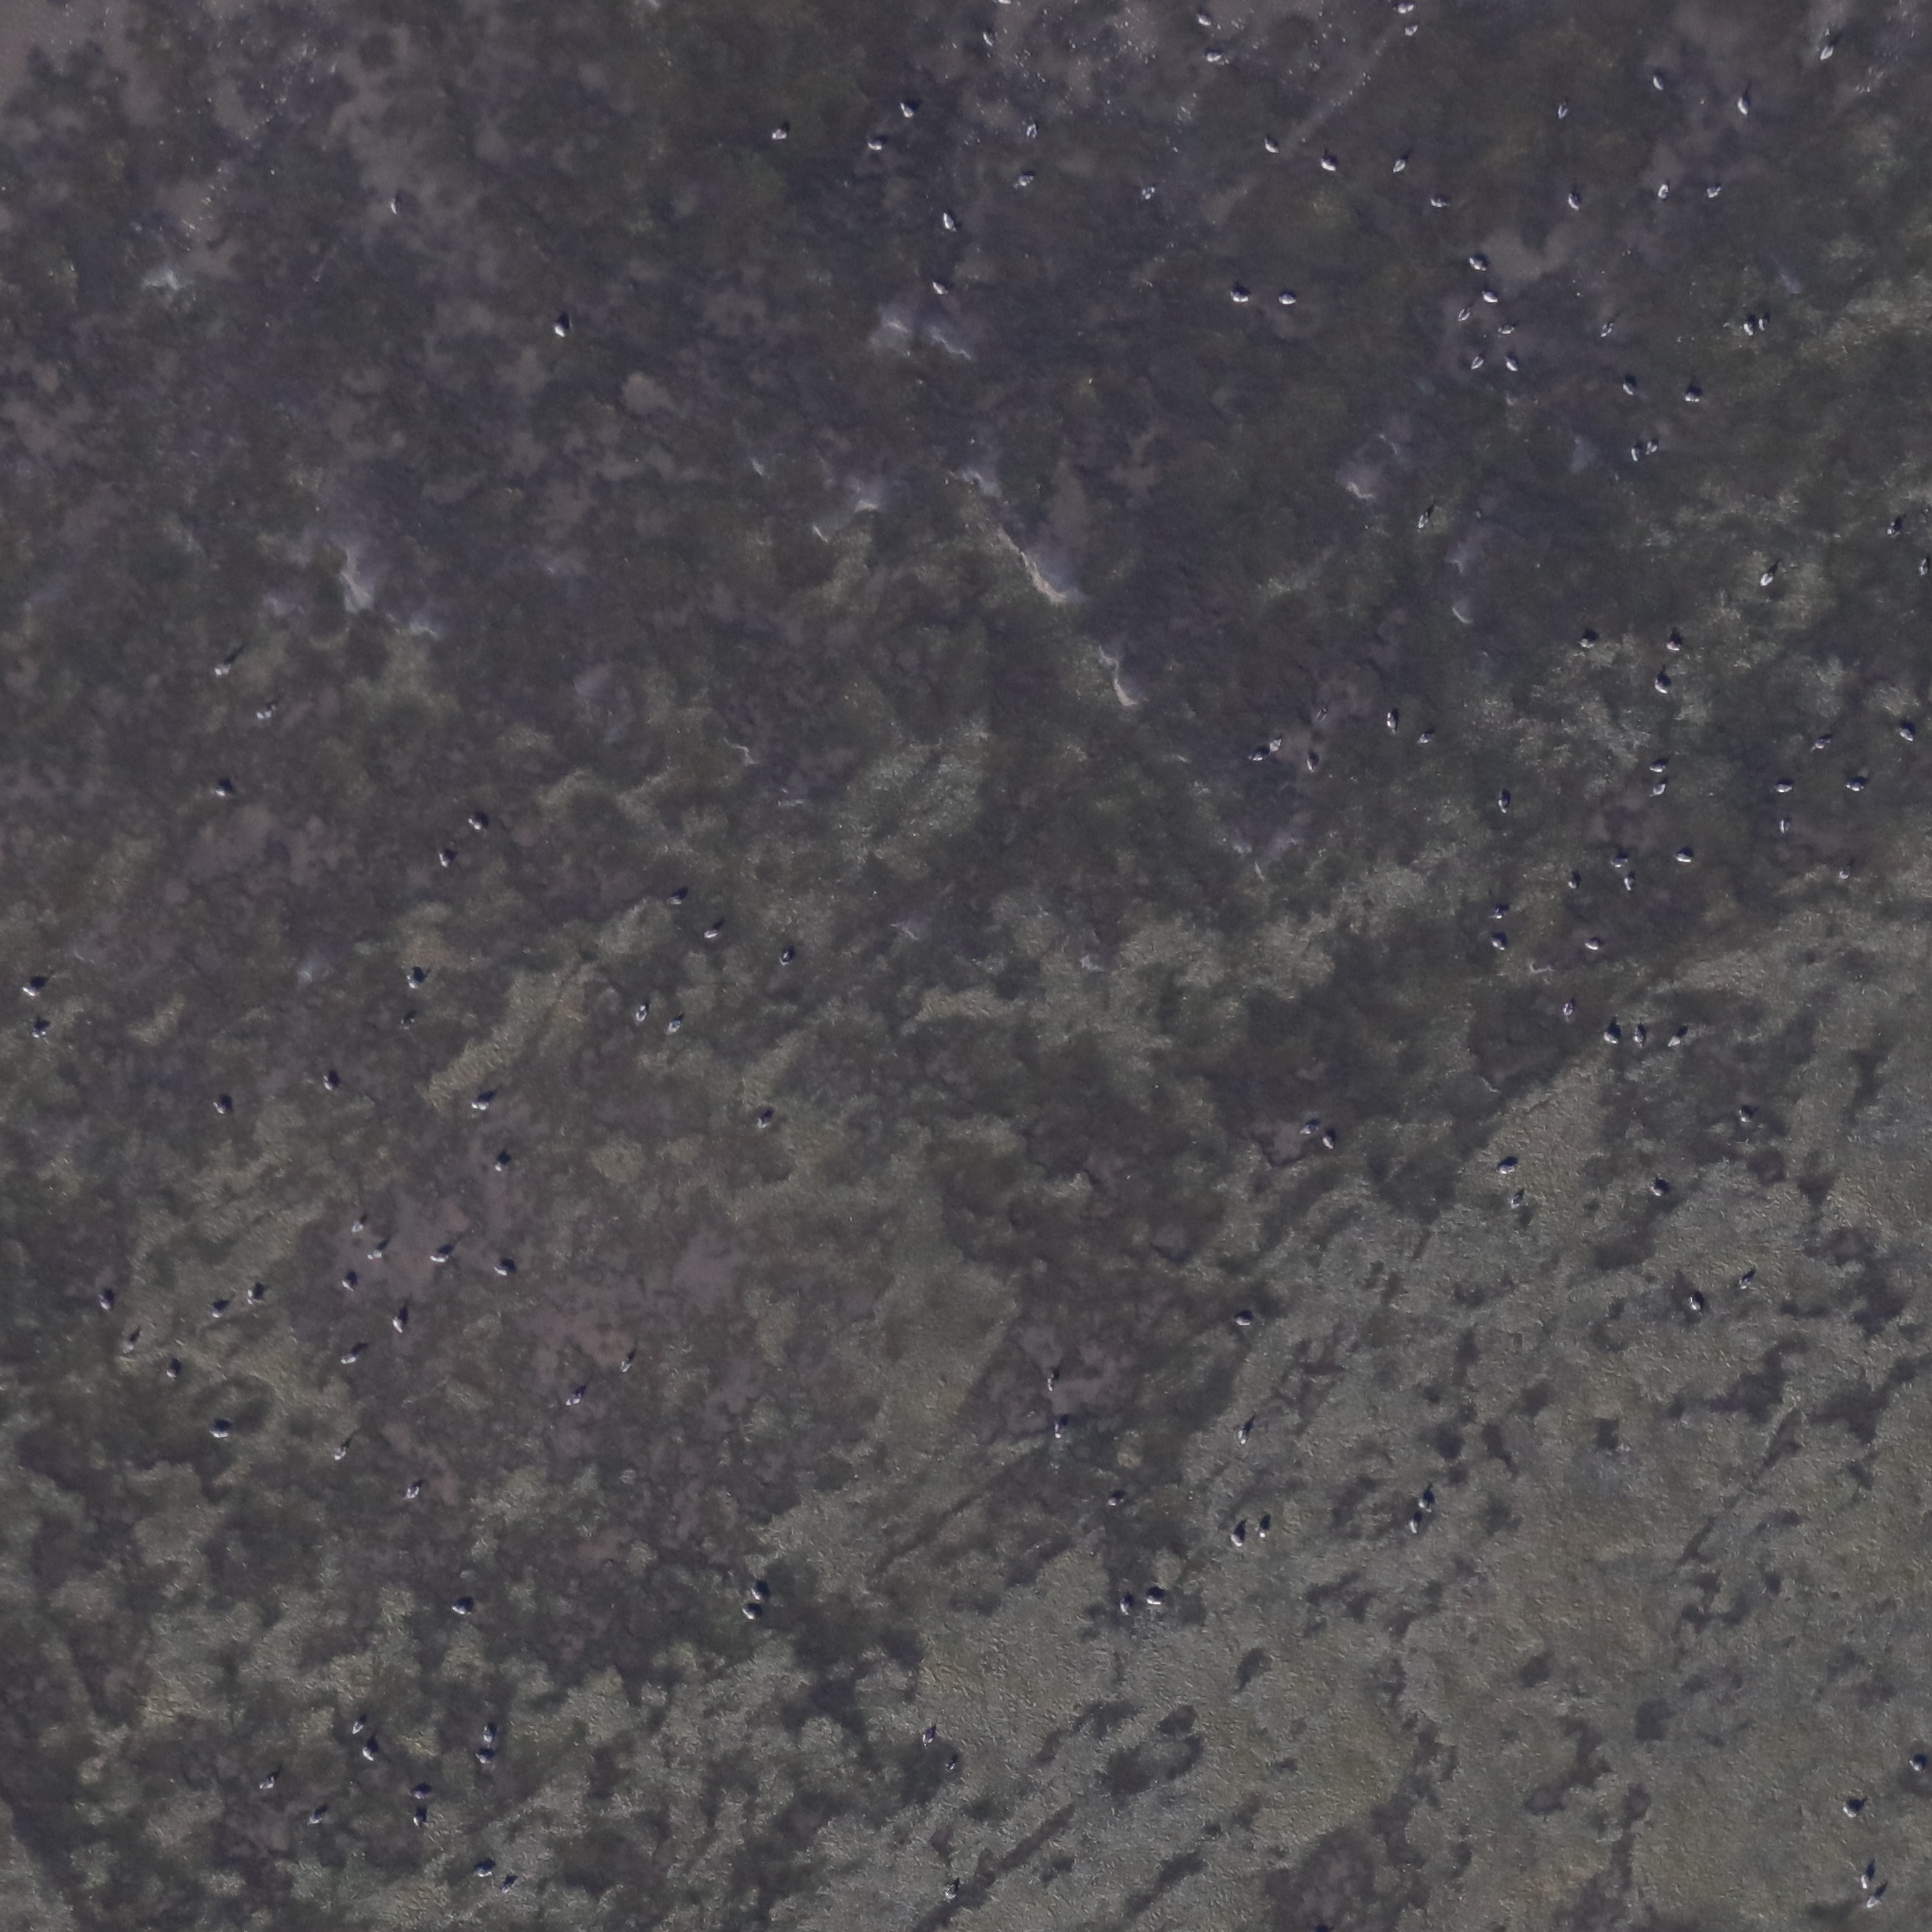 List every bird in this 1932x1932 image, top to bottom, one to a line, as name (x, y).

brant (1402, 4)
brant (1203, 22)
brant (1406, 30)
brant (985, 36)
brant (1216, 55)
brant (1822, 55)
brant (1662, 79)
brant (1744, 108)
brant (909, 110)
brant (1562, 110)
brant (1034, 132)
brant (778, 135)
brant (1272, 142)
brant (877, 143)
brant (1329, 167)
brant (1401, 168)
brant (1027, 179)
brant (1663, 192)
brant (1714, 192)
brant (1147, 194)
brant (1570, 199)
brant (1440, 203)
brant (396, 206)
brant (947, 223)
brant (1476, 267)
brant (941, 288)
brant (1493, 297)
brant (1236, 299)
brant (1292, 303)
brant (1466, 315)
brant (1766, 319)
brant (1745, 327)
brant (1508, 328)
brant (1608, 328)
brant (559, 331)
brant (1480, 365)
brant (1516, 367)
brant (1628, 389)
brant (1693, 393)
brant (1652, 452)
brant (1635, 454)
brant (1424, 521)
brant (1893, 526)
brant (1927, 567)
brant (1768, 574)
brant (1590, 642)
brant (1676, 646)
brant (224, 667)
brant (1662, 686)
brant (269, 714)
brant (1322, 715)
brant (1392, 720)
brant (1909, 731)
brant (1420, 742)
brant (1825, 742)
brant (1274, 746)
brant (1254, 757)
brant (1310, 765)
brant (1657, 767)
brant (1854, 789)
brant (223, 792)
brant (1781, 792)
brant (1659, 793)
brant (1510, 802)
brant (475, 827)
brant (1781, 828)
brant (444, 857)
brant (1682, 860)
brant (1623, 864)
brant (1848, 869)
brant (1577, 883)
brant (1633, 885)
brant (680, 899)
brant (1499, 916)
brant (711, 934)
brant (1498, 946)
brant (1590, 948)
brant (785, 959)
brant (413, 981)
brant (32, 995)
brant (1567, 1011)
brant (642, 1013)
brant (407, 1022)
brant (676, 1025)
brant (38, 1034)
brant (1612, 1037)
brant (1641, 1037)
brant (1677, 1044)
brant (330, 1087)
brant (480, 1106)
brant (219, 1113)
brant (1747, 1118)
brant (763, 1120)
brant (1308, 1131)
brant (1330, 1145)
brant (502, 1162)
brant (1508, 1169)
brant (1657, 1192)
brant (1516, 1201)
brant (353, 1234)
brant (379, 1255)
brant (440, 1255)
brant (506, 1267)
brant (351, 1283)
brant (1745, 1287)
brant (253, 1296)
brant (110, 1300)
brant (1695, 1304)
brant (213, 1315)
brant (1243, 1320)
brant (399, 1329)
brant (132, 1341)
brant (349, 1361)
brant (175, 1365)
brant (628, 1366)
brant (1052, 1384)
brant (572, 1399)
brant (217, 1431)
brant (1060, 1431)
brant (1242, 1435)
brant (340, 1455)
brant (415, 1493)
brant (1115, 1501)
brant (1428, 1504)
brant (1418, 1523)
brant (1265, 1535)
brant (1239, 1542)
brant (759, 1594)
brant (1154, 1603)
brant (1125, 1609)
brant (460, 1614)
brant (747, 1616)
brant (353, 1728)
brant (931, 1735)
brant (489, 1740)
brant (368, 1755)
brant (485, 1763)
brant (1915, 1768)
brant (957, 1770)
brant (265, 1778)
brant (417, 1790)
brant (1852, 1809)
brant (422, 1819)
brant (317, 1821)
brant (482, 1870)
brant (1868, 1879)
brant (507, 1887)
brant (954, 1892)
brant (1872, 1905)